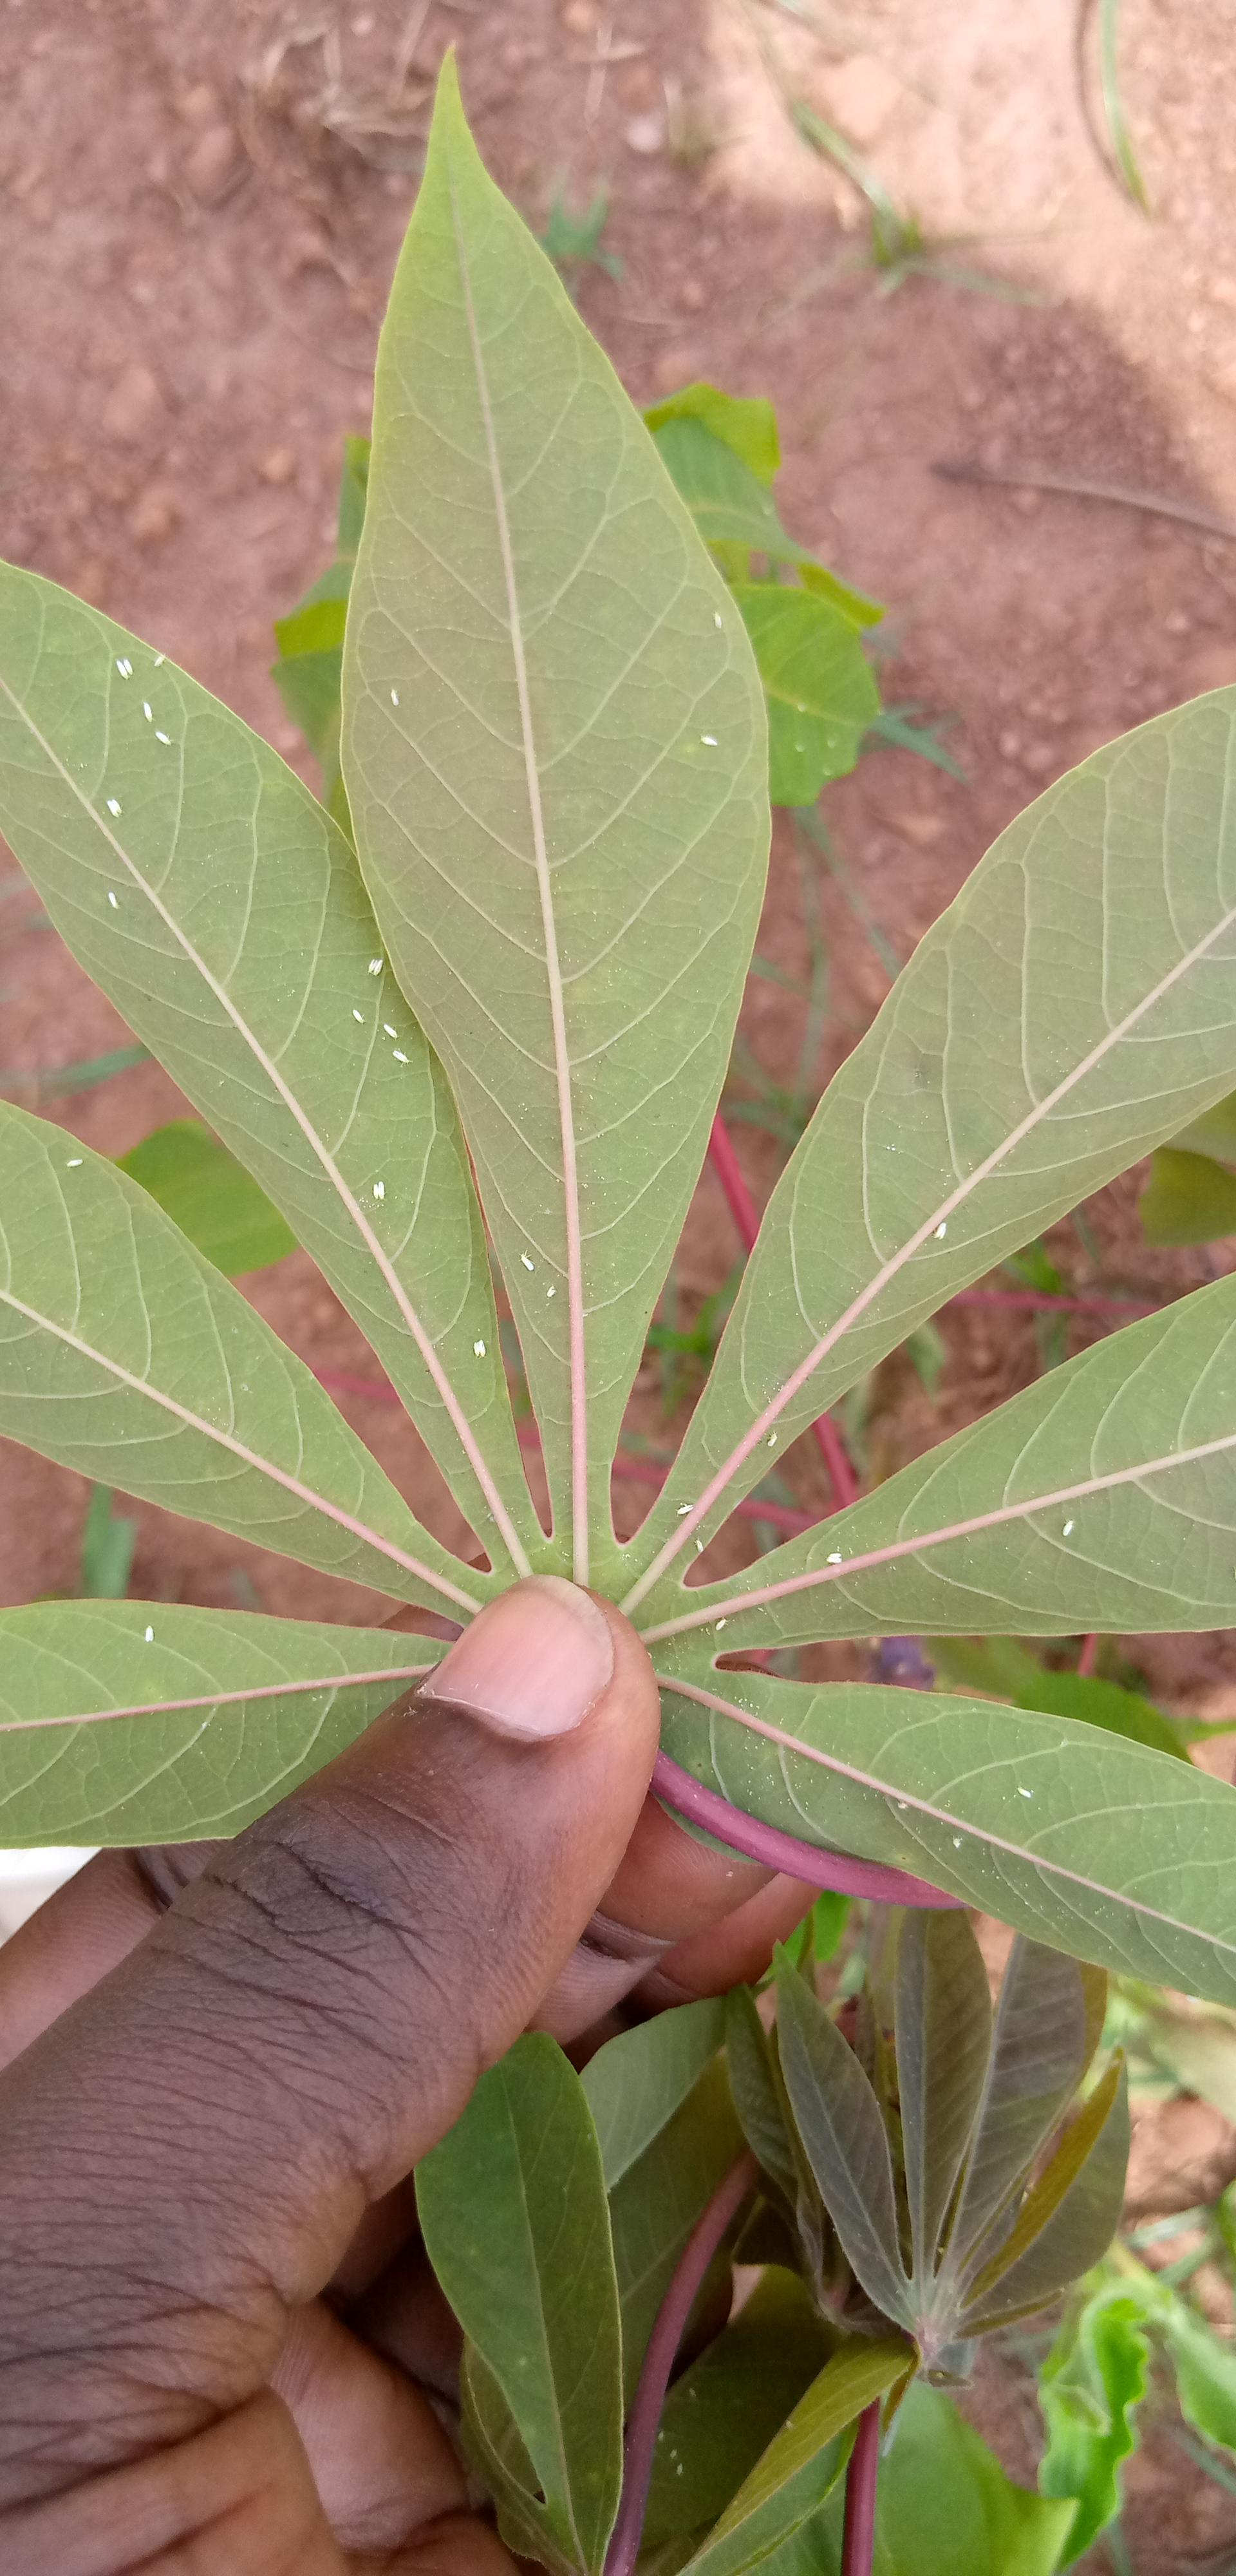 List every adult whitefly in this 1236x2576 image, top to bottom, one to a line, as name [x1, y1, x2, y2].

whitefly [711, 610, 726, 634]
whitefly [152, 654, 169, 669]
whitefly [122, 656, 135, 677]
whitefly [115, 658, 130, 681]
whitefly [387, 687, 402, 709]
whitefly [141, 699, 156, 724]
whitefly [153, 729, 174, 748]
whitefly [698, 734, 722, 752]
whitefly [105, 797, 119, 819]
whitefly [111, 797, 124, 815]
whitefly [106, 888, 124, 911]
whitefly [367, 957, 379, 975]
whitefly [371, 958, 385, 978]
whitefly [350, 1007, 368, 1025]
whitefly [382, 1021, 402, 1041]
whitefly [390, 1048, 413, 1066]
whitefly [63, 1156, 86, 1170]
whitefly [378, 1179, 388, 1203]
whitefly [372, 1181, 379, 1200]
whitefly [932, 1220, 949, 1242]
whitefly [517, 1249, 538, 1273]
whitefly [545, 1283, 559, 1300]
whitefly [479, 1336, 489, 1359]
whitefly [473, 1339, 480, 1360]
whitefly [765, 1430, 782, 1451]
whitefly [675, 1502, 696, 1519]
whitefly [1058, 1517, 1080, 1540]
whitefly [693, 1537, 707, 1555]
whitefly [827, 1551, 843, 1559]
whitefly [825, 1557, 844, 1566]
whitefly [712, 1616, 728, 1633]
whitefly [143, 1622, 158, 1644]
whitefly [1013, 1785, 1034, 1803]
whitefly [950, 1834, 966, 1852]